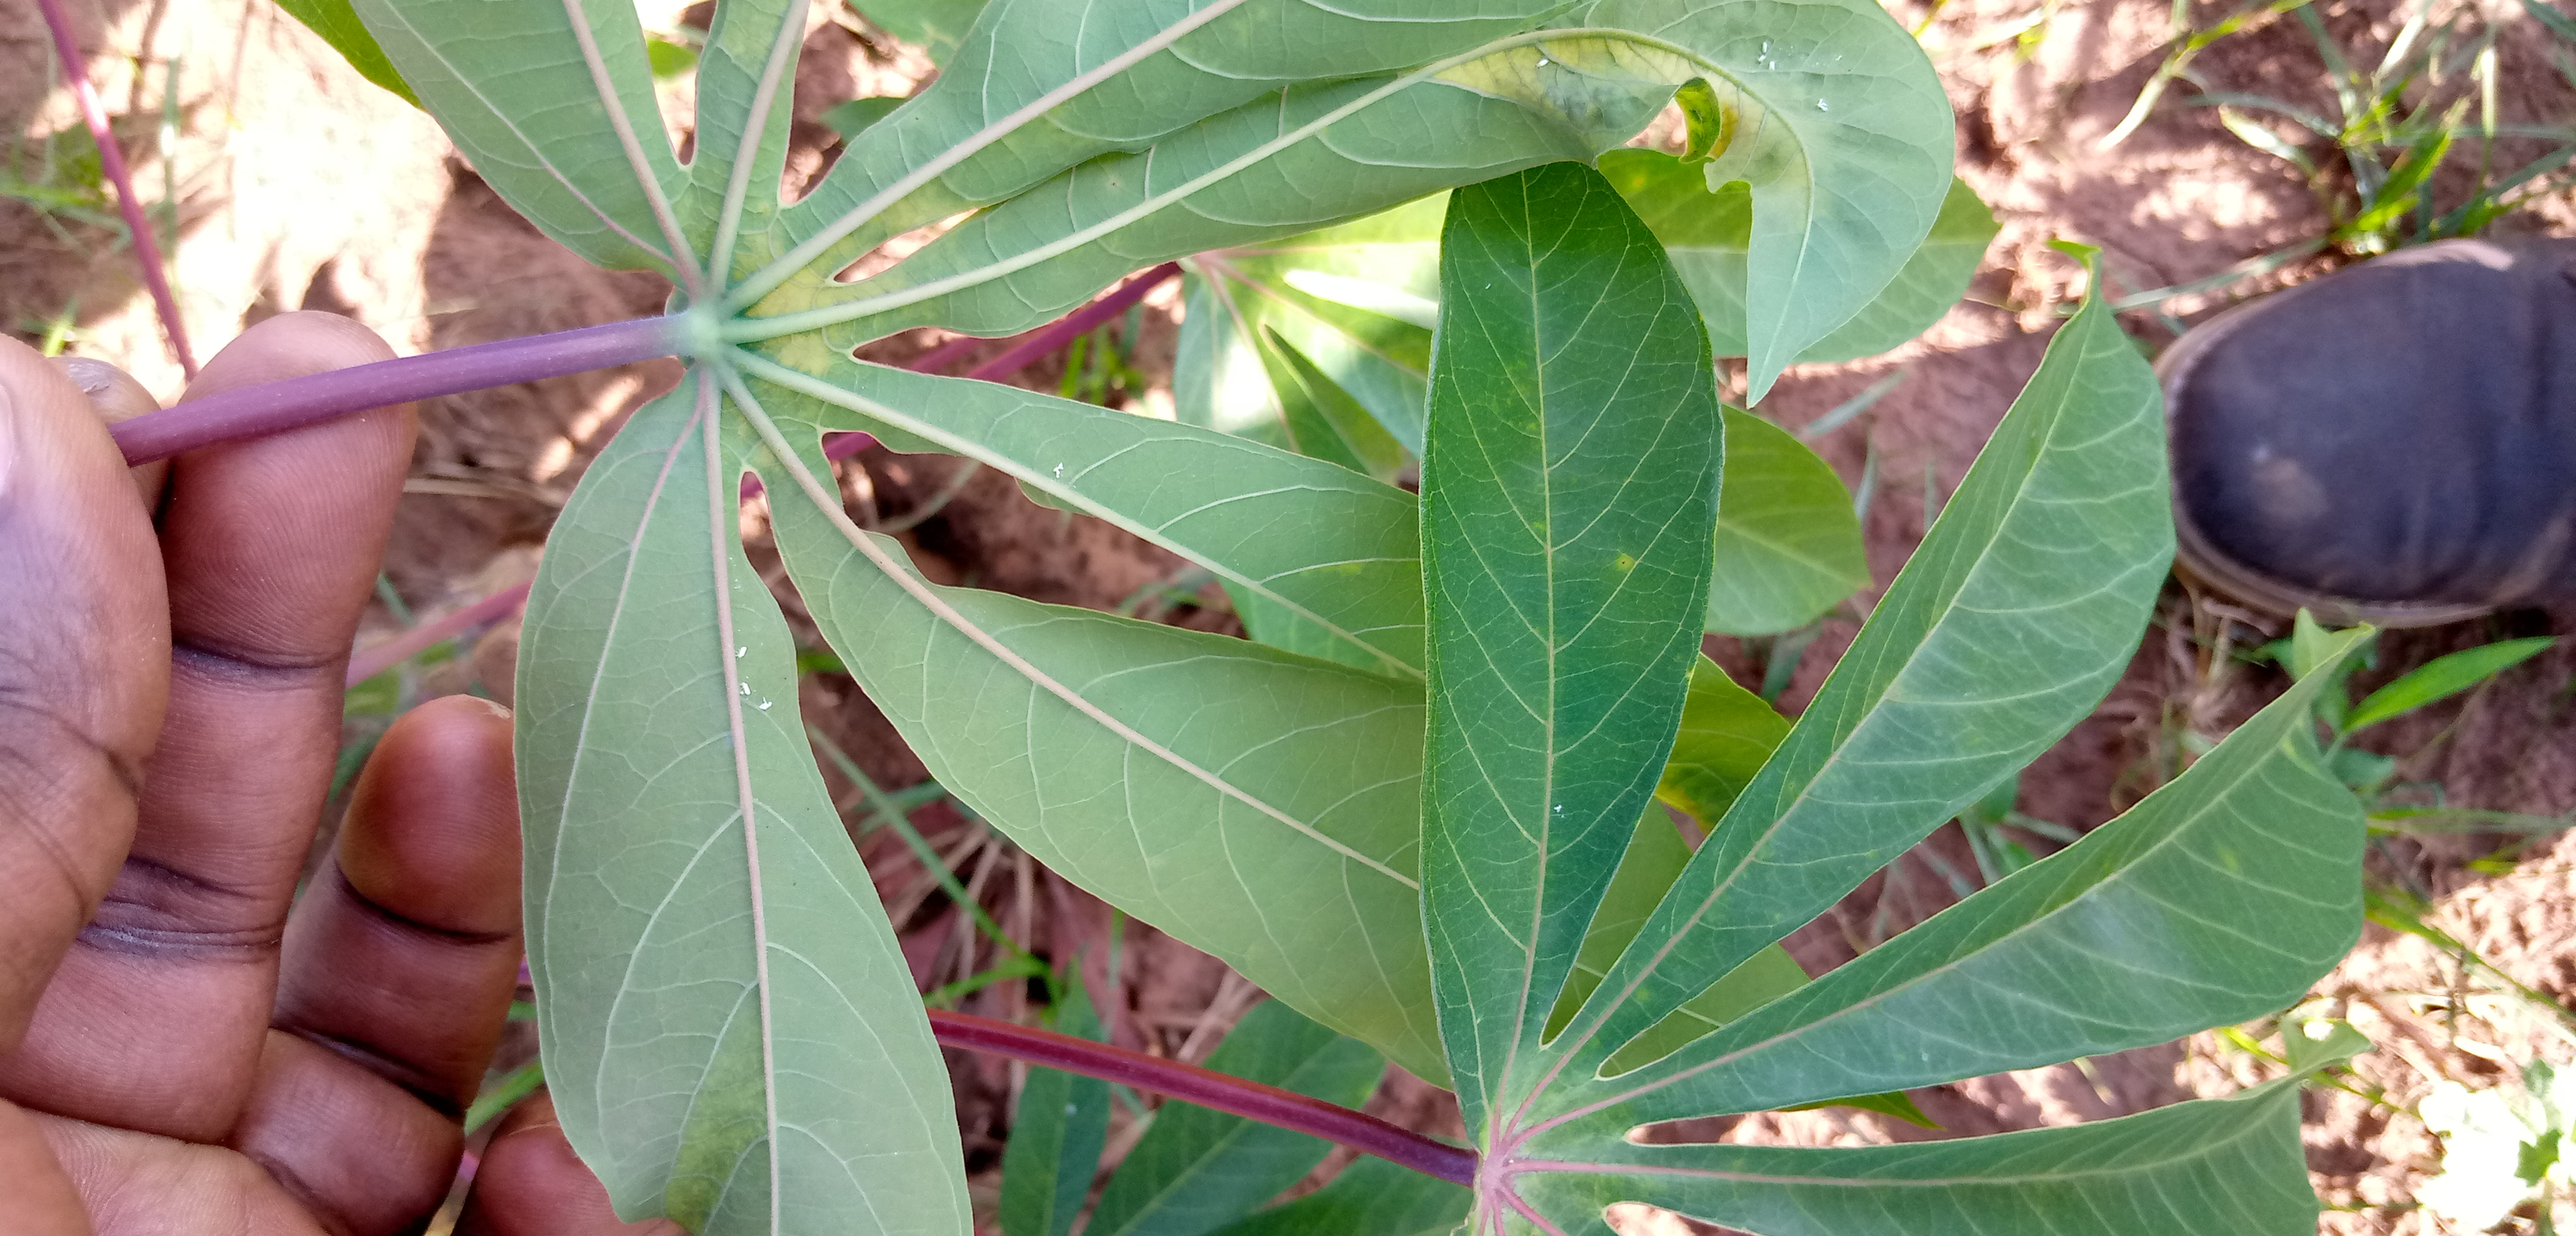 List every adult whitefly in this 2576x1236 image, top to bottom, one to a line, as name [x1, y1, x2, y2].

whitefly [1741, 36, 1783, 76]
whitefly [1521, 50, 1560, 70]
whitefly [1747, 50, 1788, 77]
whitefly [1808, 97, 1830, 117]
whitefly [1037, 454, 1069, 487]
whitefly [725, 637, 760, 664]
whitefly [734, 677, 760, 715]
whitefly [764, 684, 782, 717]